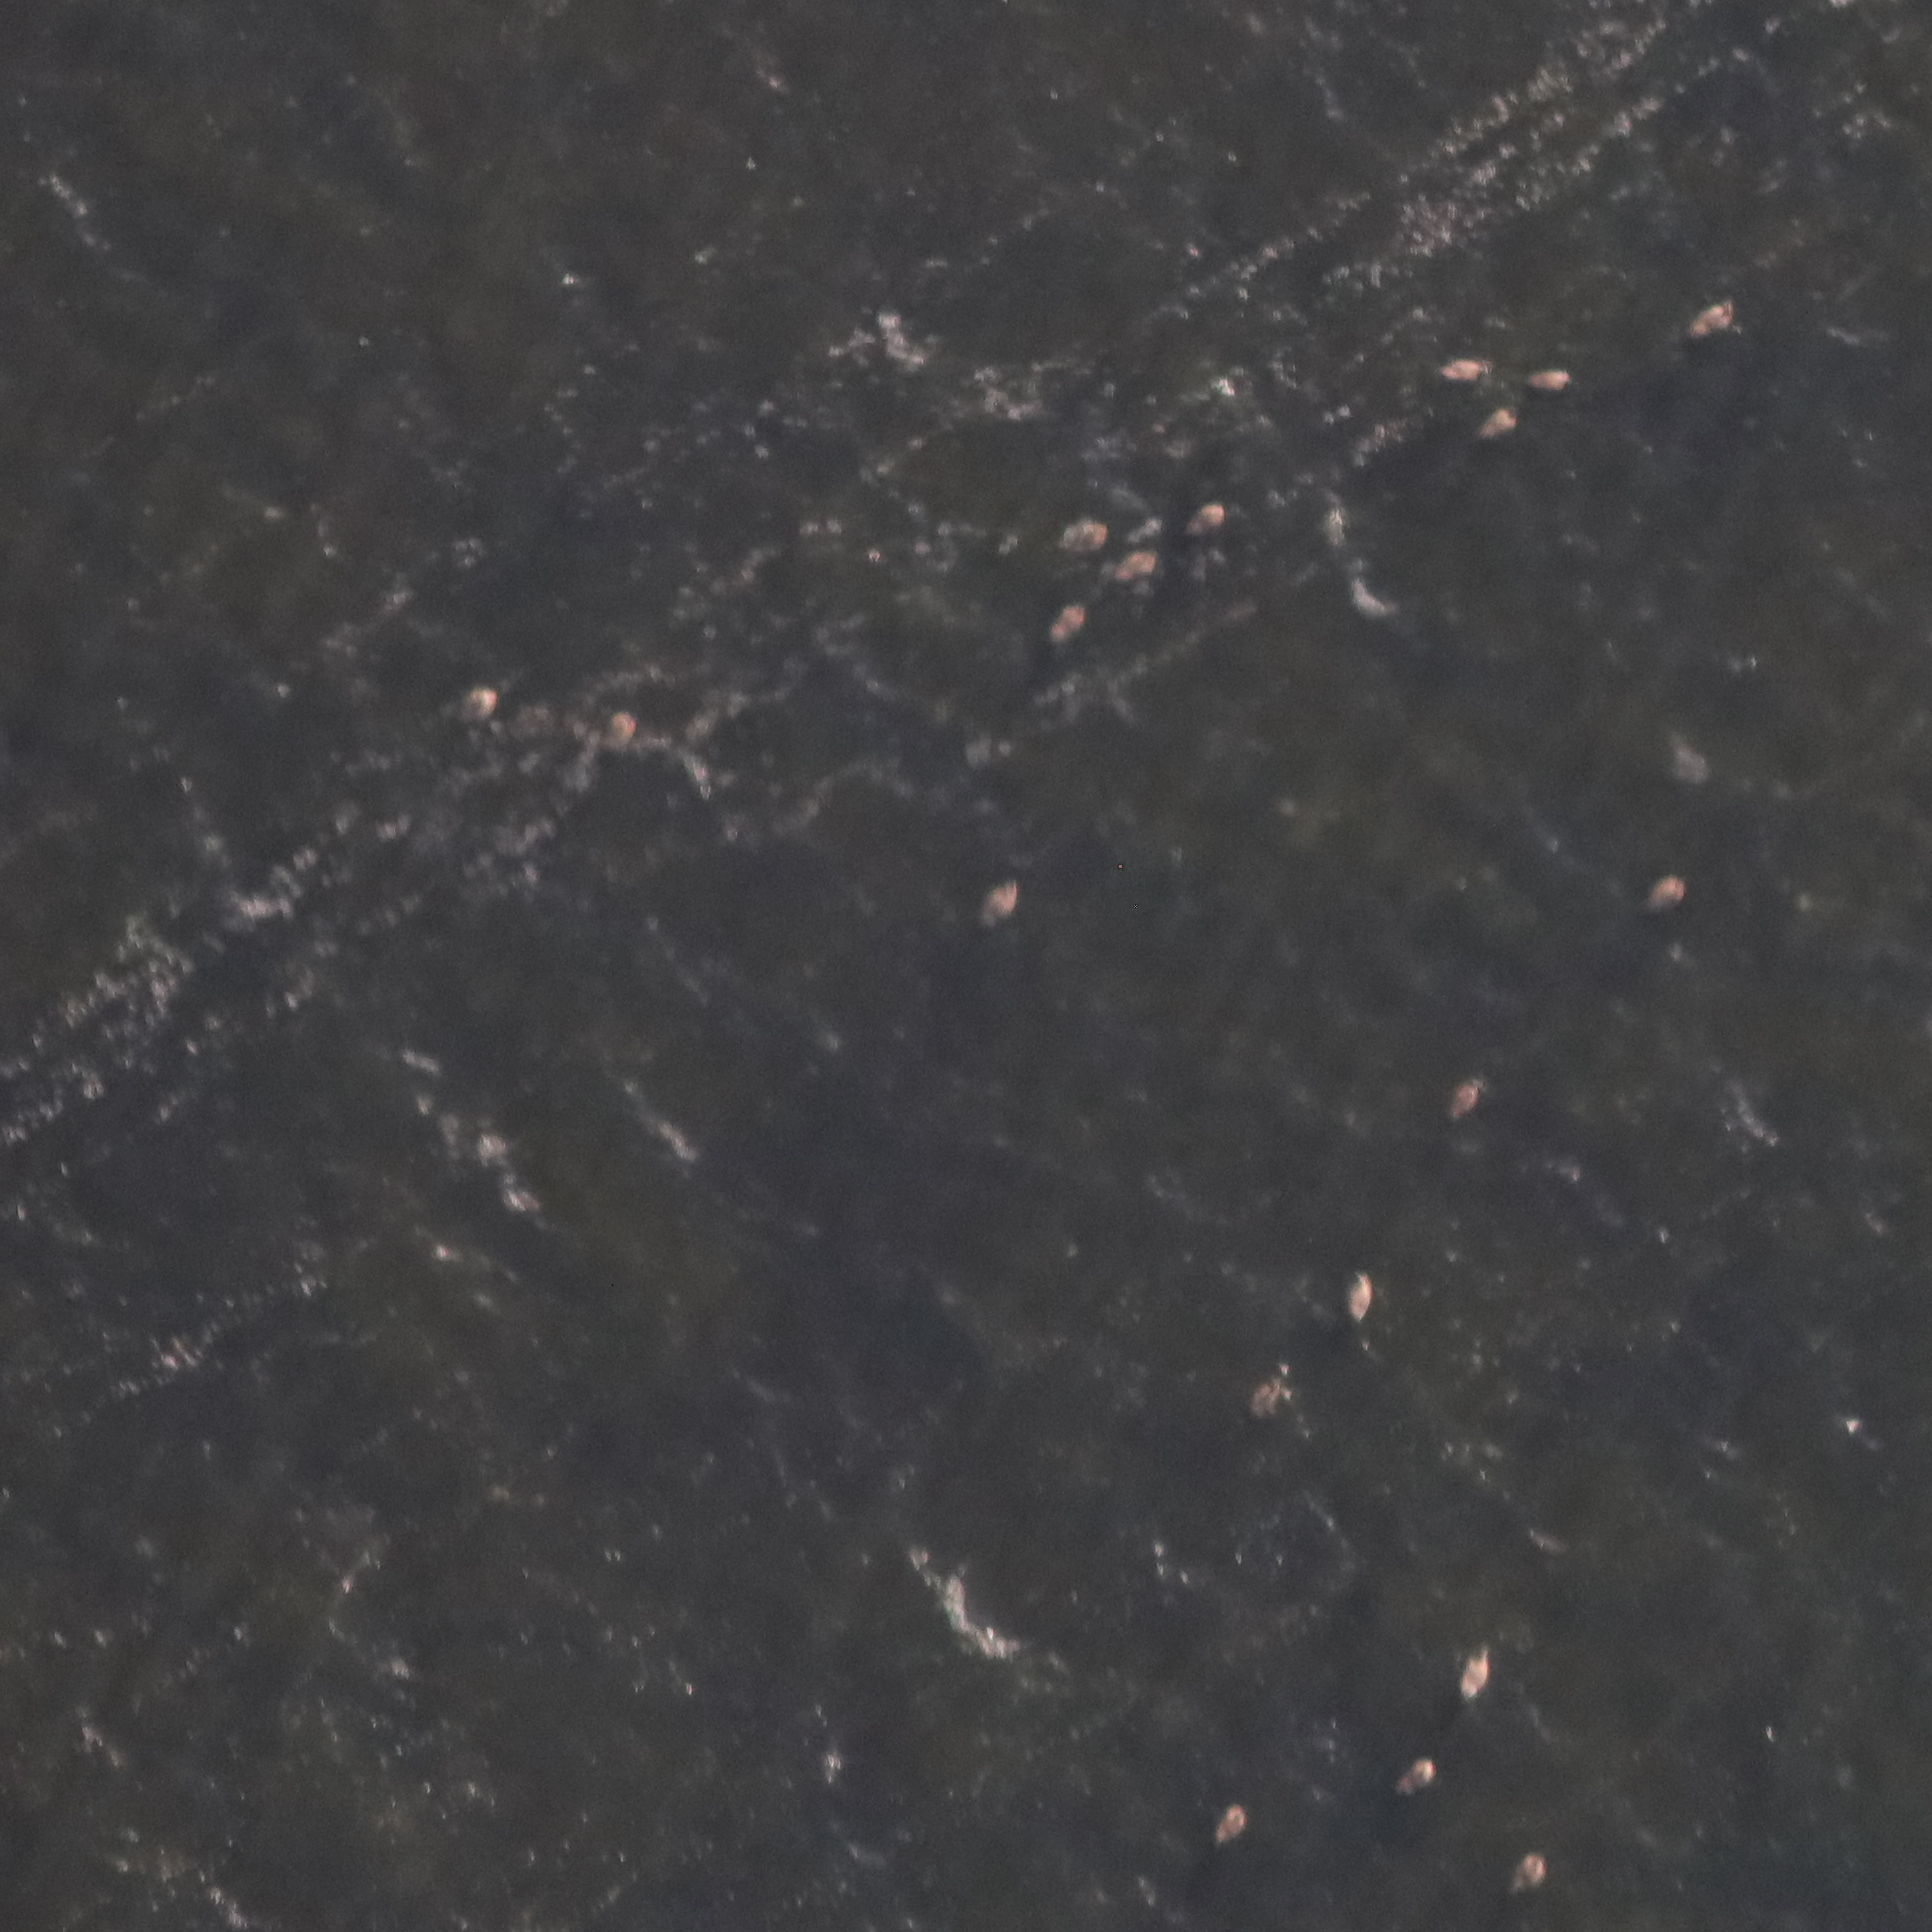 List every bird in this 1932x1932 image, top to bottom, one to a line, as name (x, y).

Canada goose (1713, 320)
Canada goose (1462, 370)
Canada goose (1550, 382)
Canada goose (1497, 427)
Canada goose (1209, 522)
Canada goose (1087, 537)
Canada goose (1130, 565)
Canada goose (1069, 625)
Canada goose (476, 709)
Canada goose (617, 728)
Canada goose (1670, 894)
Canada goose (1001, 904)
Canada goose (1463, 1097)
Canada goose (1356, 1292)
Canada goose (1262, 1400)
Canada goose (1477, 1675)
Canada goose (1422, 1778)
Canada goose (1232, 1819)
Canada goose (1530, 1876)